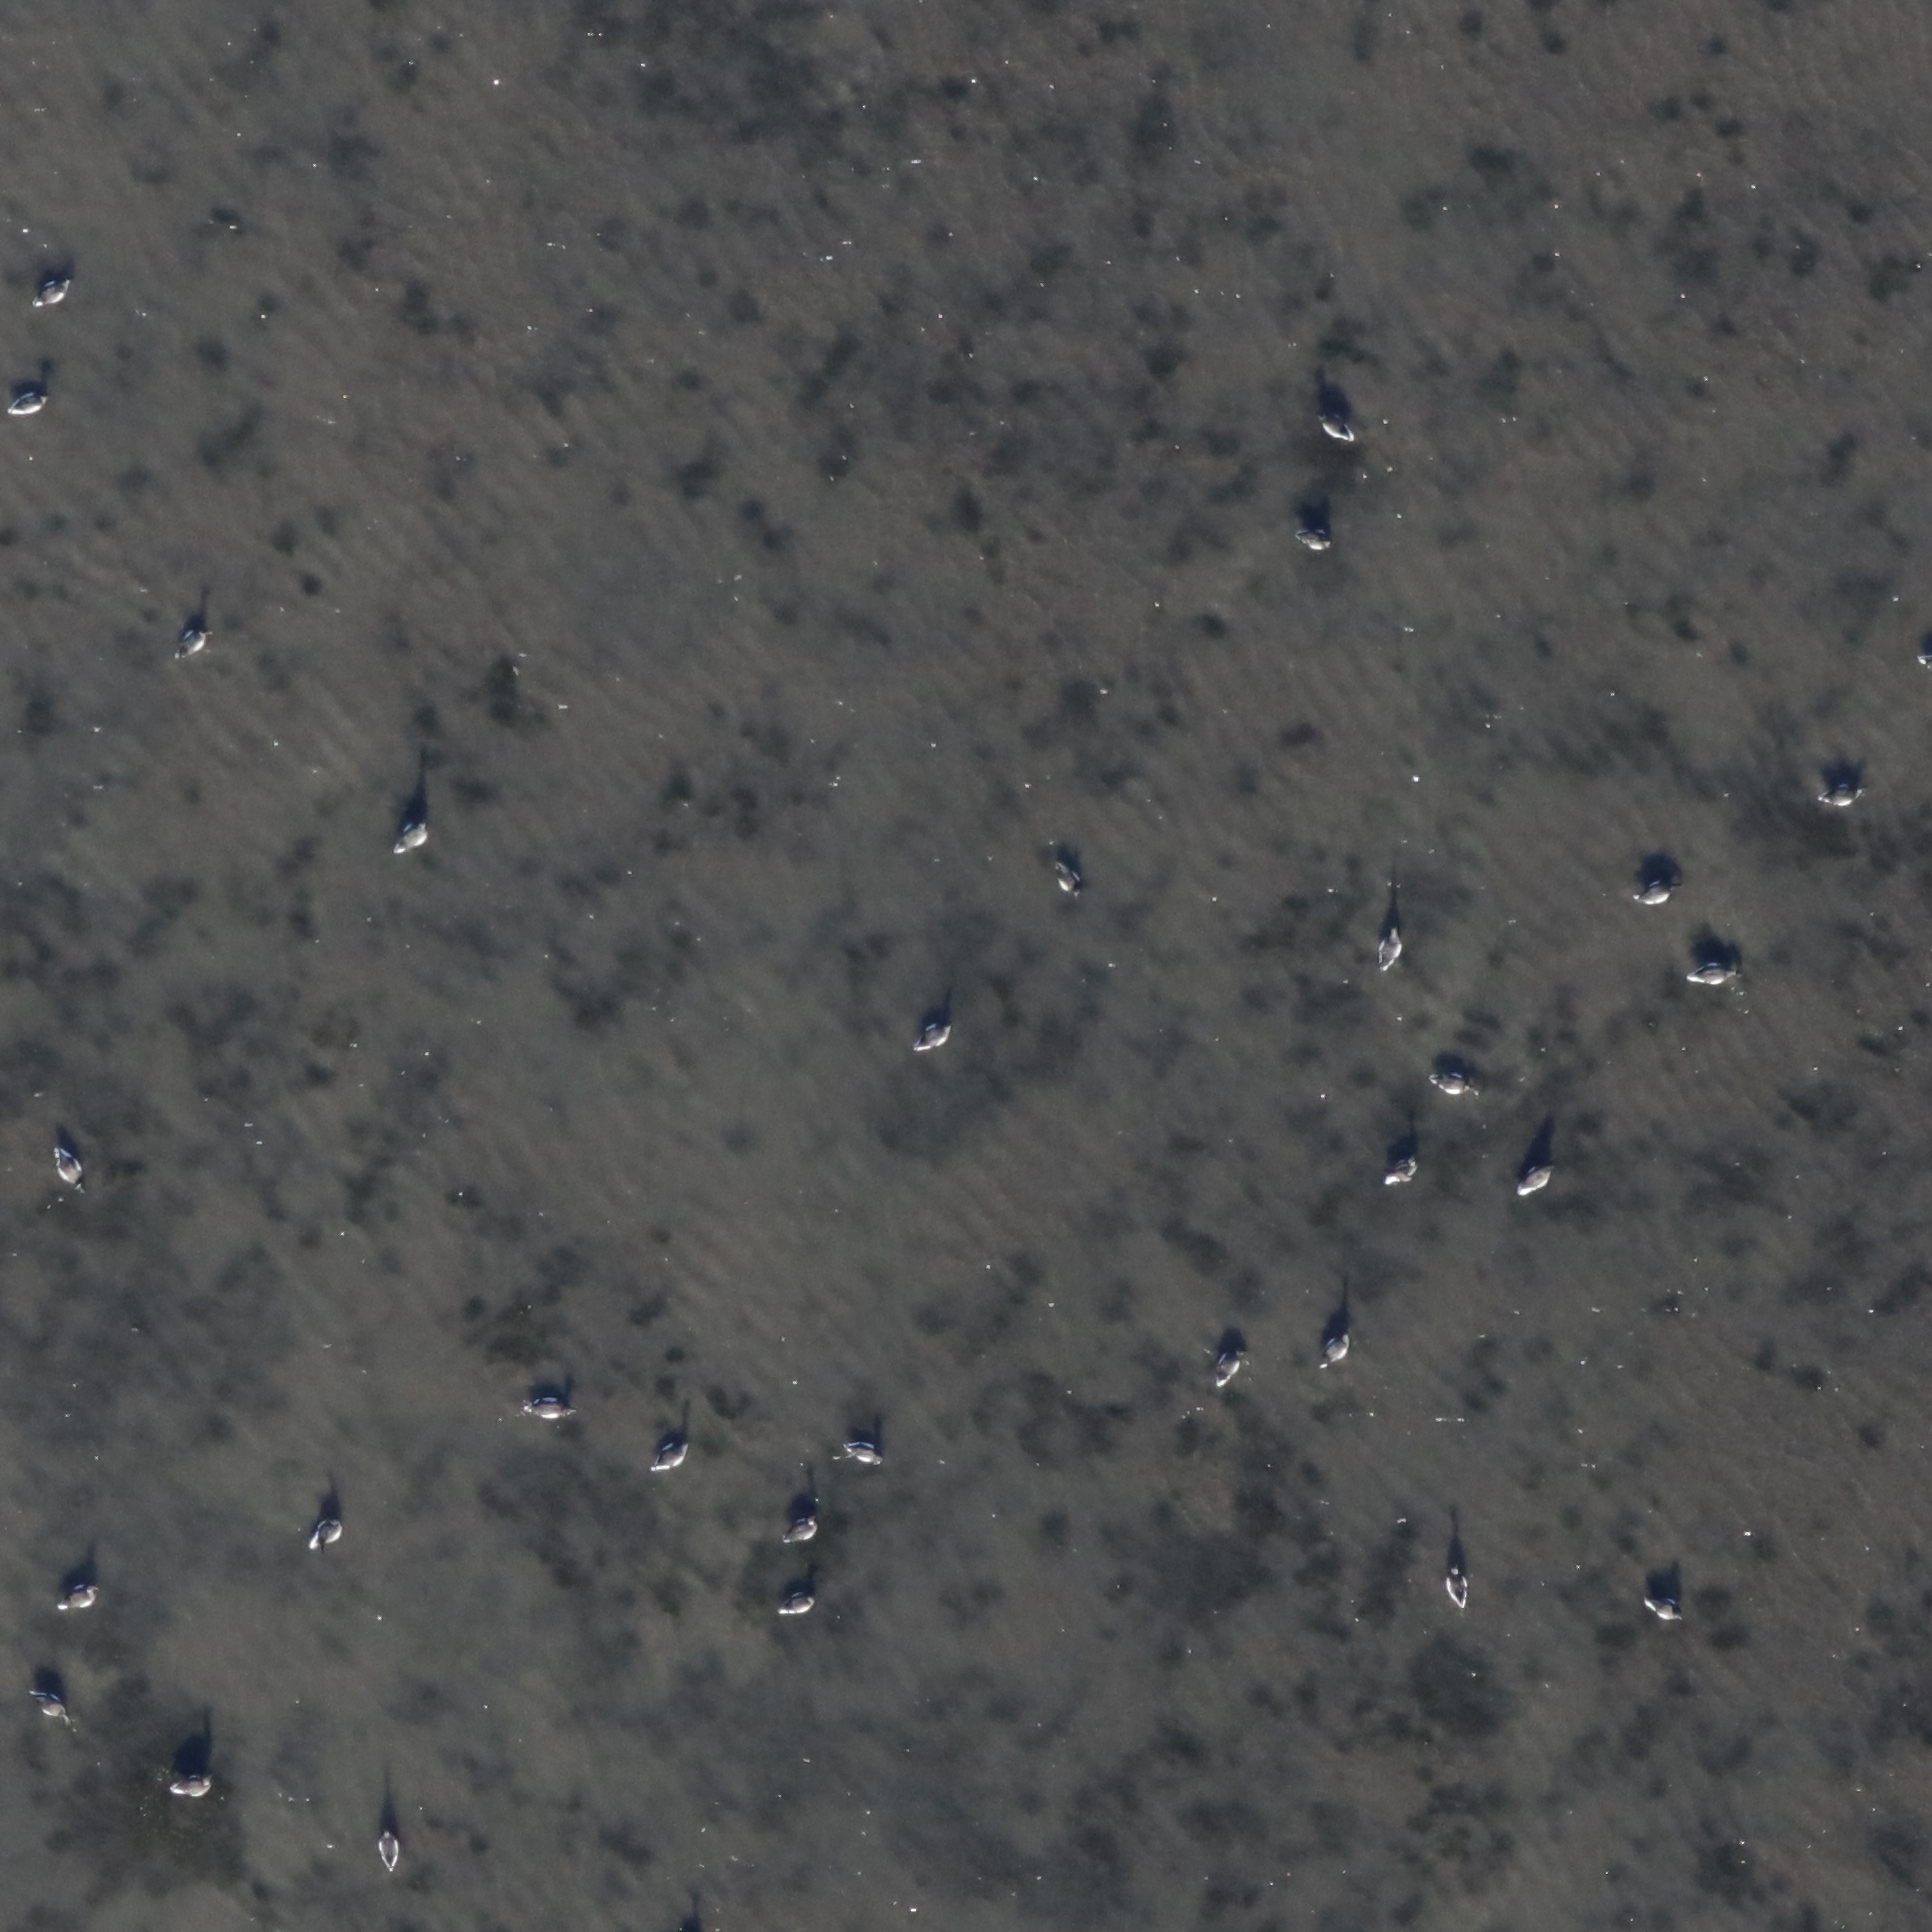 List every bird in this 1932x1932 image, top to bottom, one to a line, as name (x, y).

brant (50, 292)
brant (26, 400)
brant (1334, 426)
brant (1315, 538)
brant (192, 643)
brant (1837, 794)
brant (411, 836)
brant (1071, 882)
brant (1654, 892)
brant (1389, 949)
brant (1712, 972)
brant (933, 1036)
brant (1452, 1081)
brant (69, 1166)
brant (1403, 1169)
brant (1535, 1178)
brant (1334, 1346)
brant (1227, 1366)
brant (548, 1405)
brant (861, 1451)
brant (669, 1454)
brant (796, 1529)
brant (325, 1532)
brant (1454, 1582)
brant (76, 1596)
brant (796, 1601)
brant (1666, 1608)
brant (50, 1700)
brant (190, 1784)
brant (388, 1847)